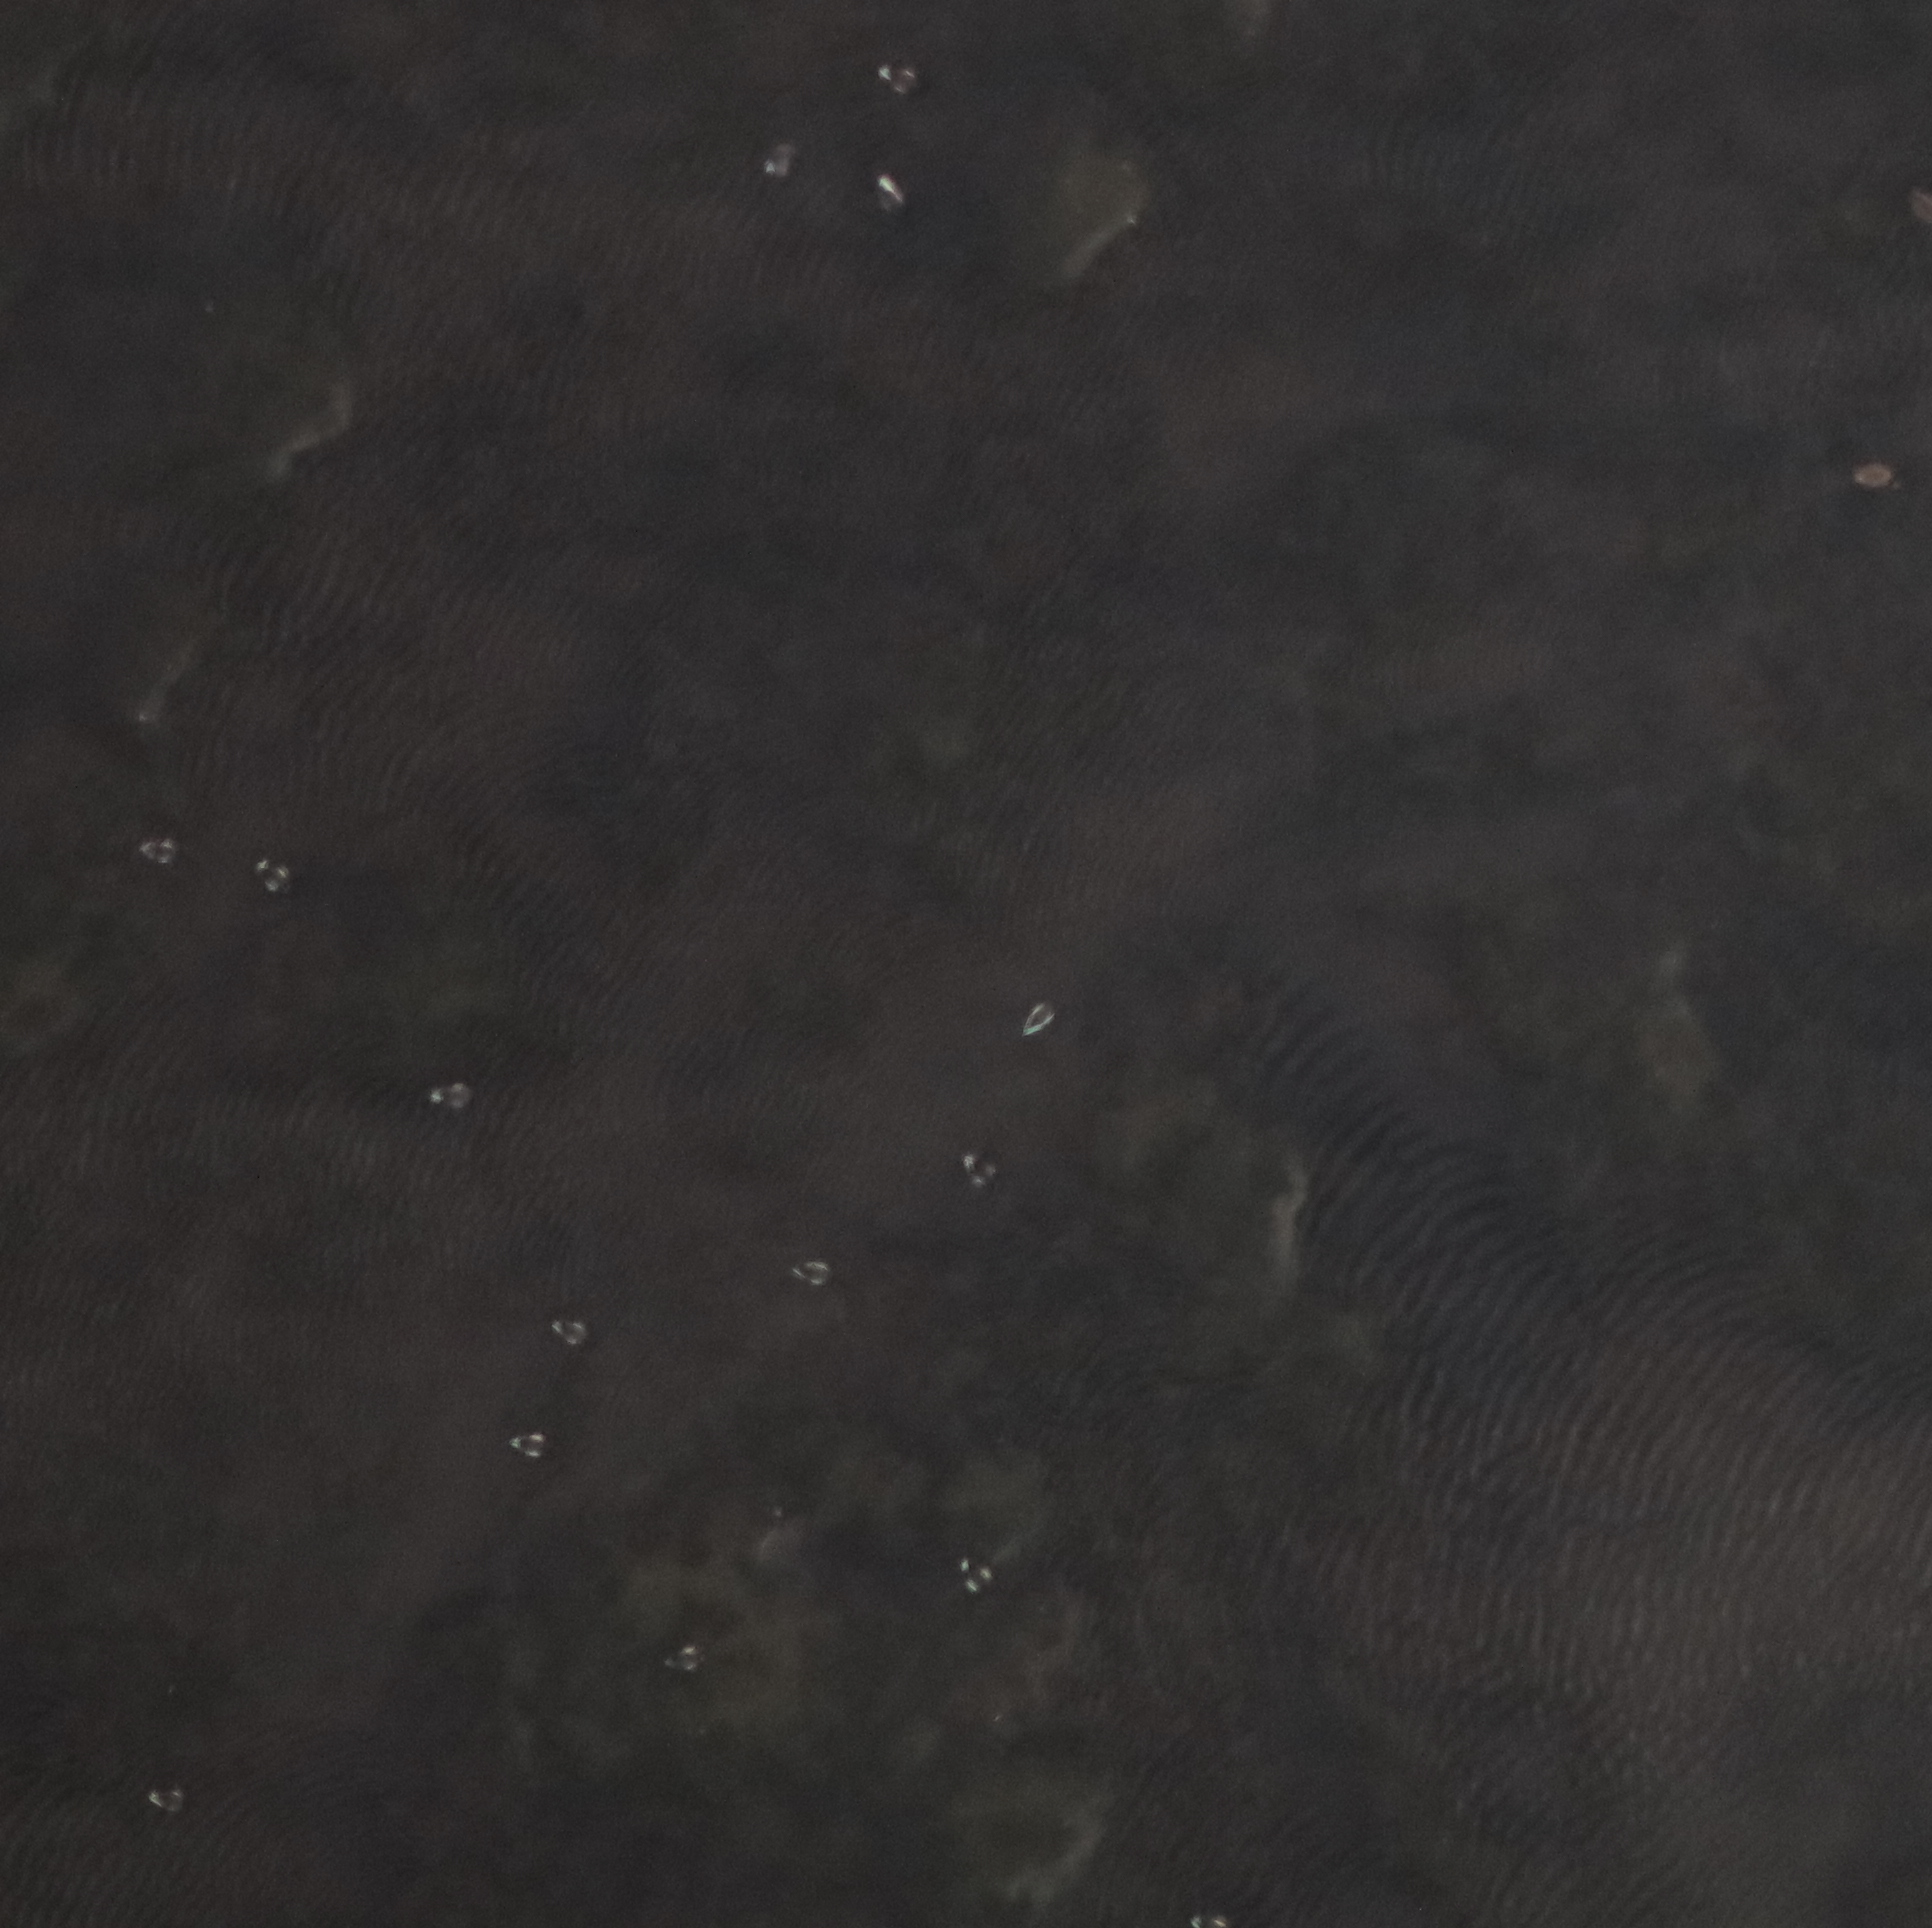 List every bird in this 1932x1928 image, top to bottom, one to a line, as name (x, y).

brant (898, 78)
brant (780, 160)
brant (892, 190)
Canada goose (1929, 208)
Canada goose (1869, 475)
brant (159, 851)
brant (274, 875)
brant (1039, 1019)
brant (454, 1096)
brant (976, 1166)
brant (811, 1273)
brant (571, 1332)
brant (531, 1444)
brant (977, 1574)
brant (686, 1659)
brant (167, 1799)